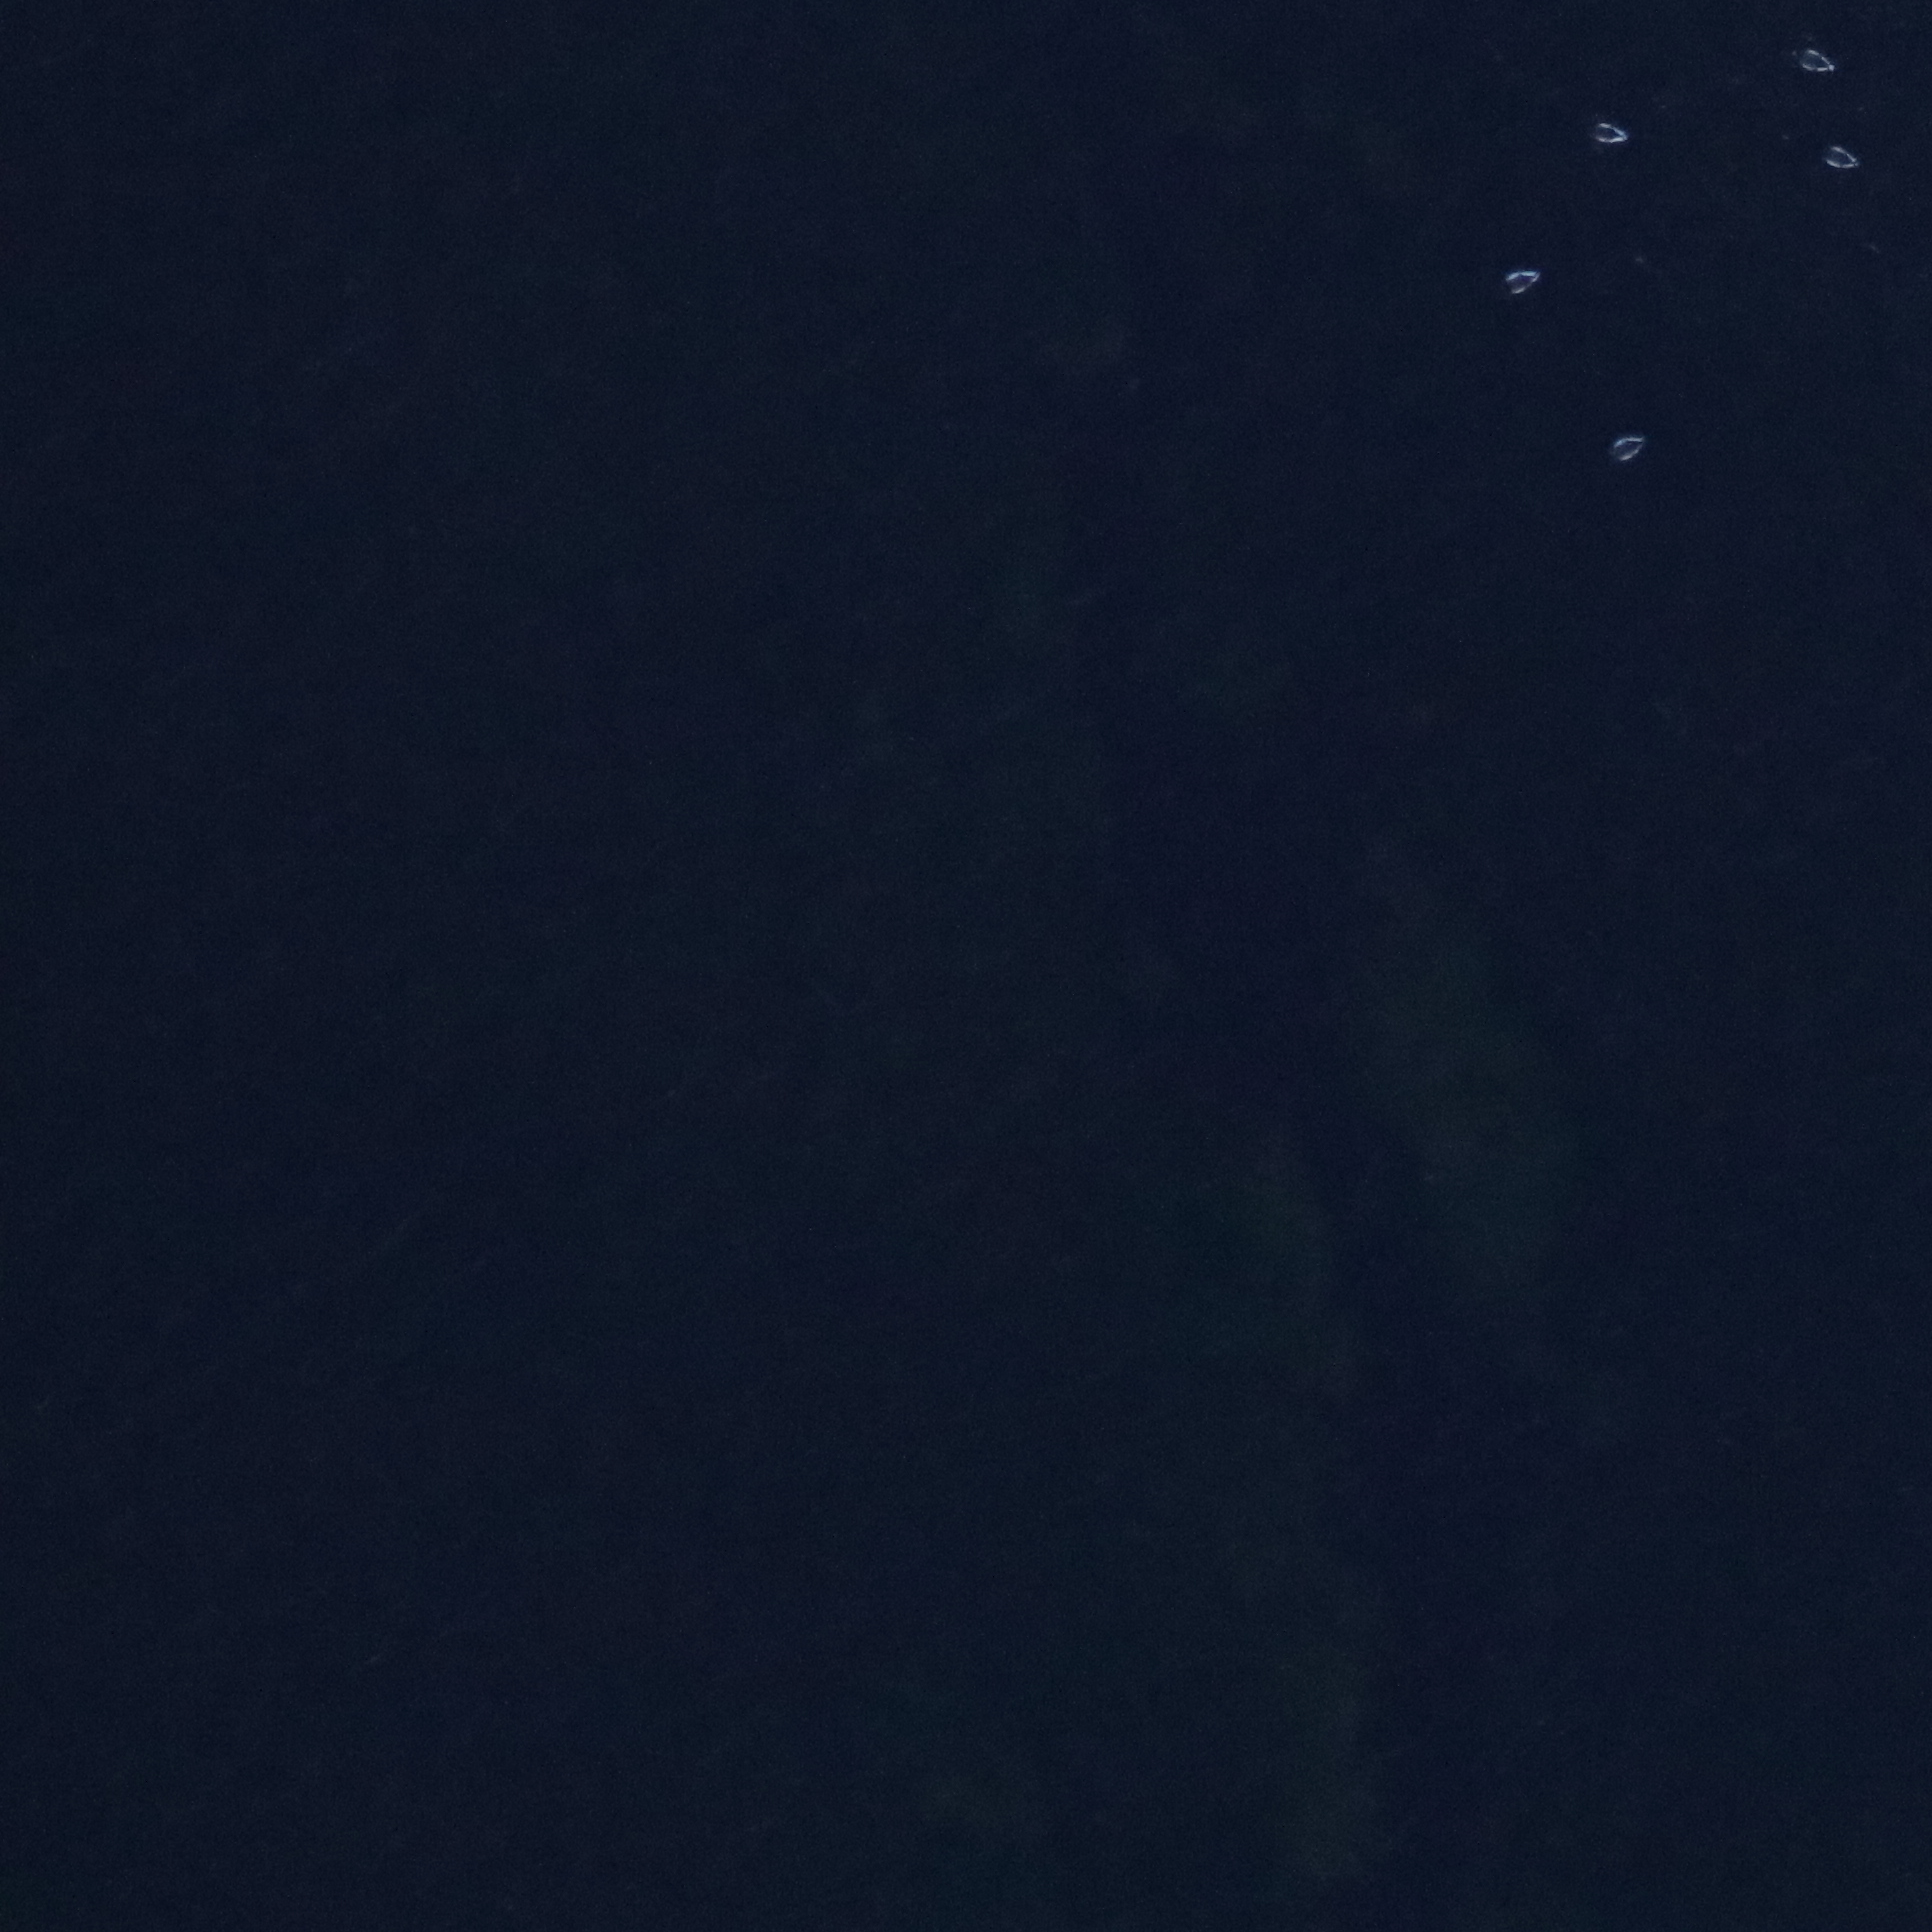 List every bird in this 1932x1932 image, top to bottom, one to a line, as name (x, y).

brant (1815, 62)
brant (1610, 133)
brant (1837, 156)
brant (1523, 279)
brant (1625, 449)